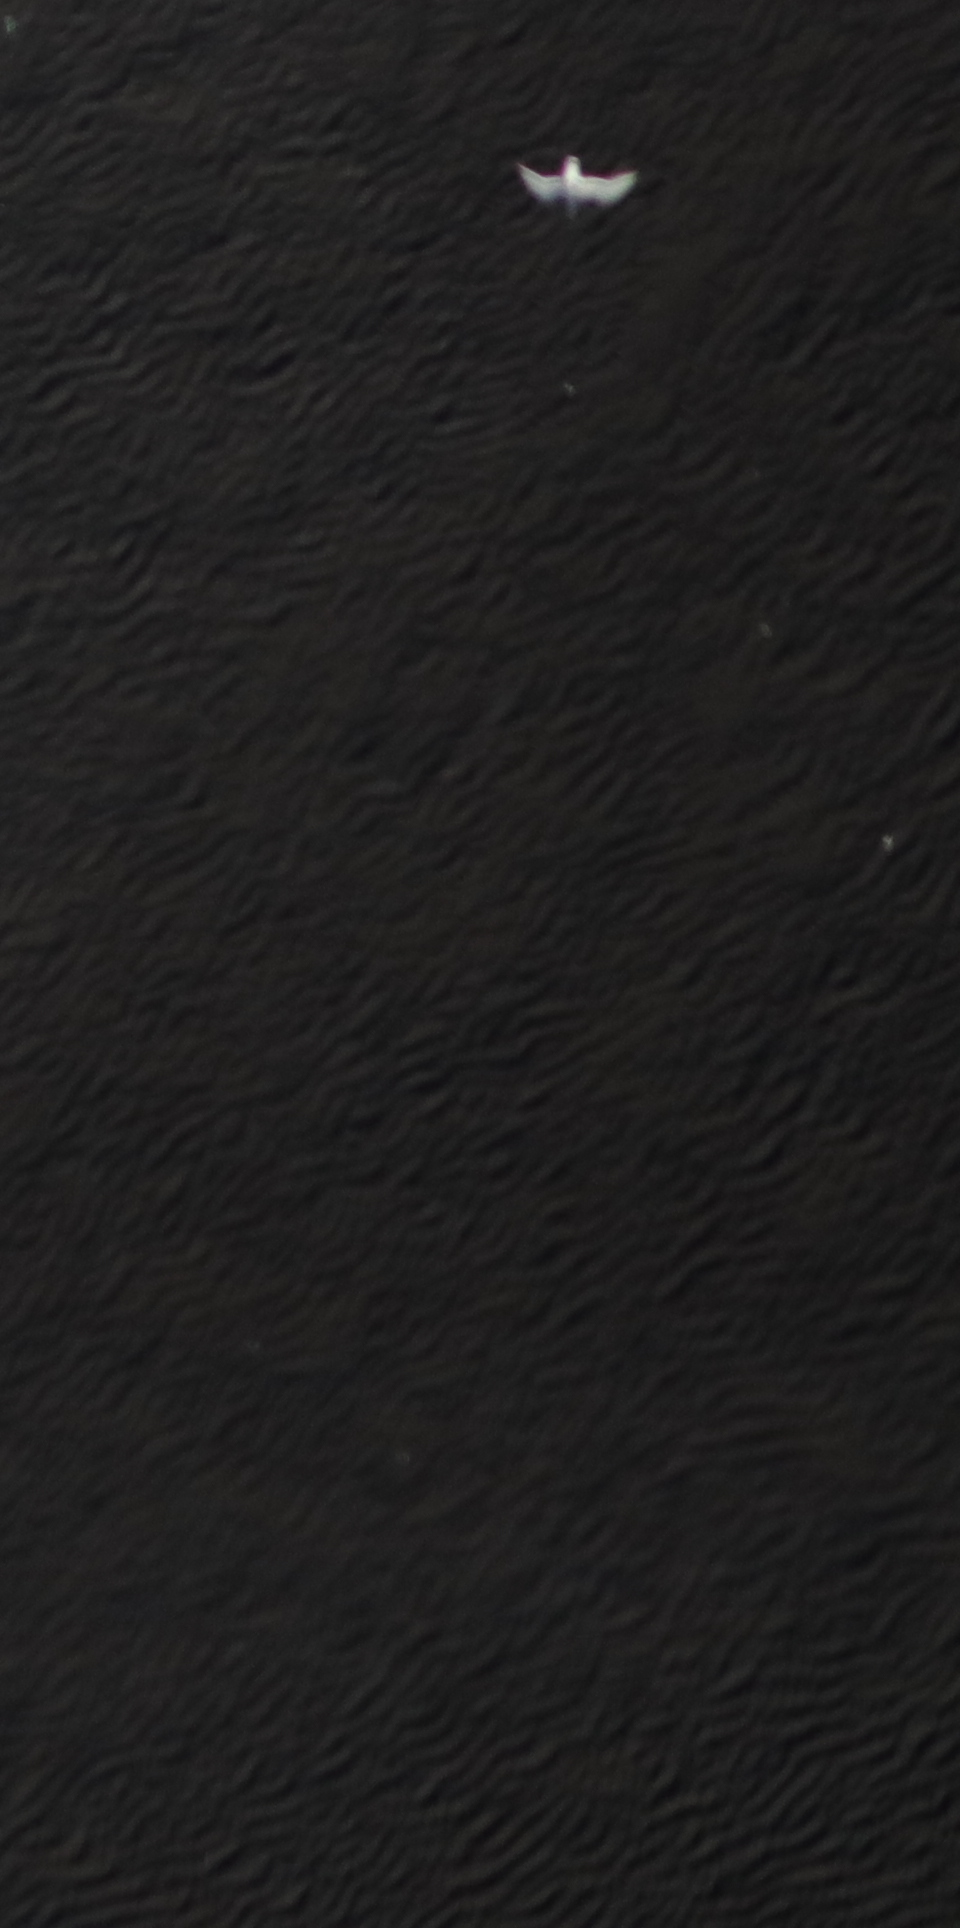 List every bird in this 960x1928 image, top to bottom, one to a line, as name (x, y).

gull (572, 181)